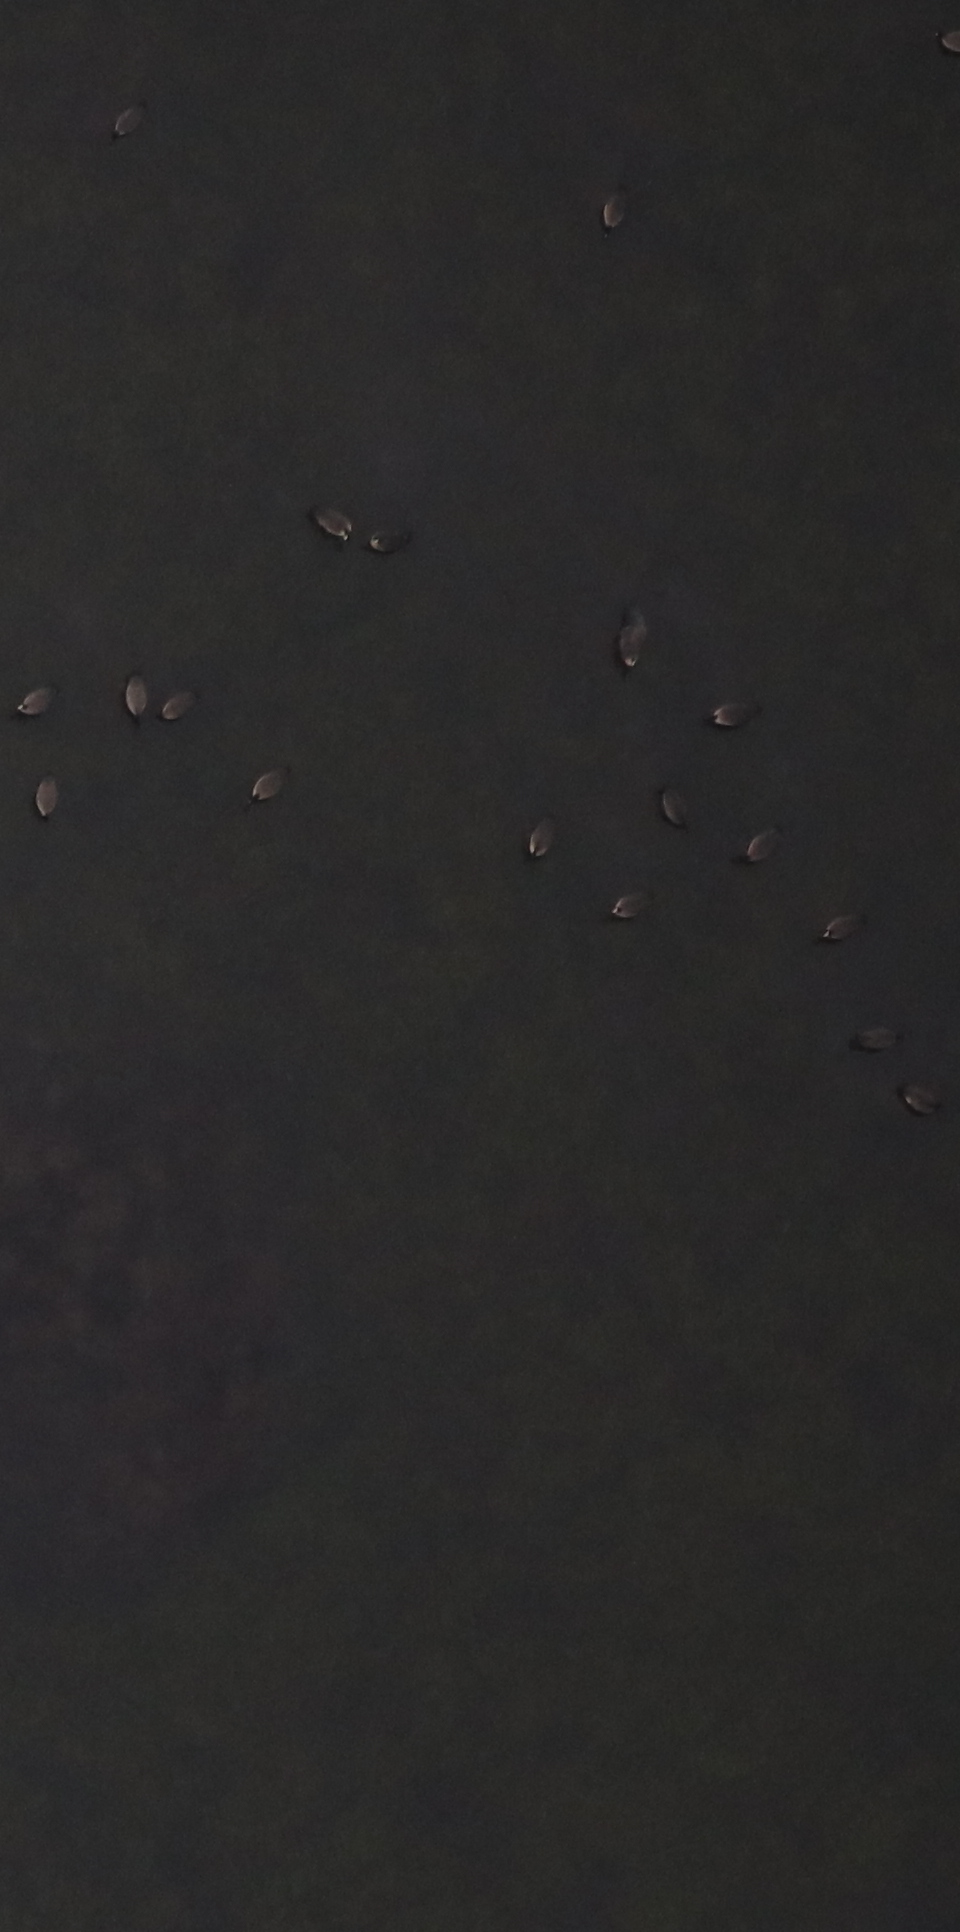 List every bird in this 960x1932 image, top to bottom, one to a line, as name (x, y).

Canada goose (127, 120)
Canada goose (614, 214)
Canada goose (334, 525)
Canada goose (387, 540)
Canada goose (630, 641)
Canada goose (137, 697)
Canada goose (35, 704)
Canada goose (174, 709)
Canada goose (727, 715)
Canada goose (269, 784)
Canada goose (48, 798)
Canada goose (672, 807)
Canada goose (539, 842)
Canada goose (758, 848)
Canada goose (629, 908)
Canada goose (847, 926)
Canada goose (877, 1040)
Canada goose (920, 1102)